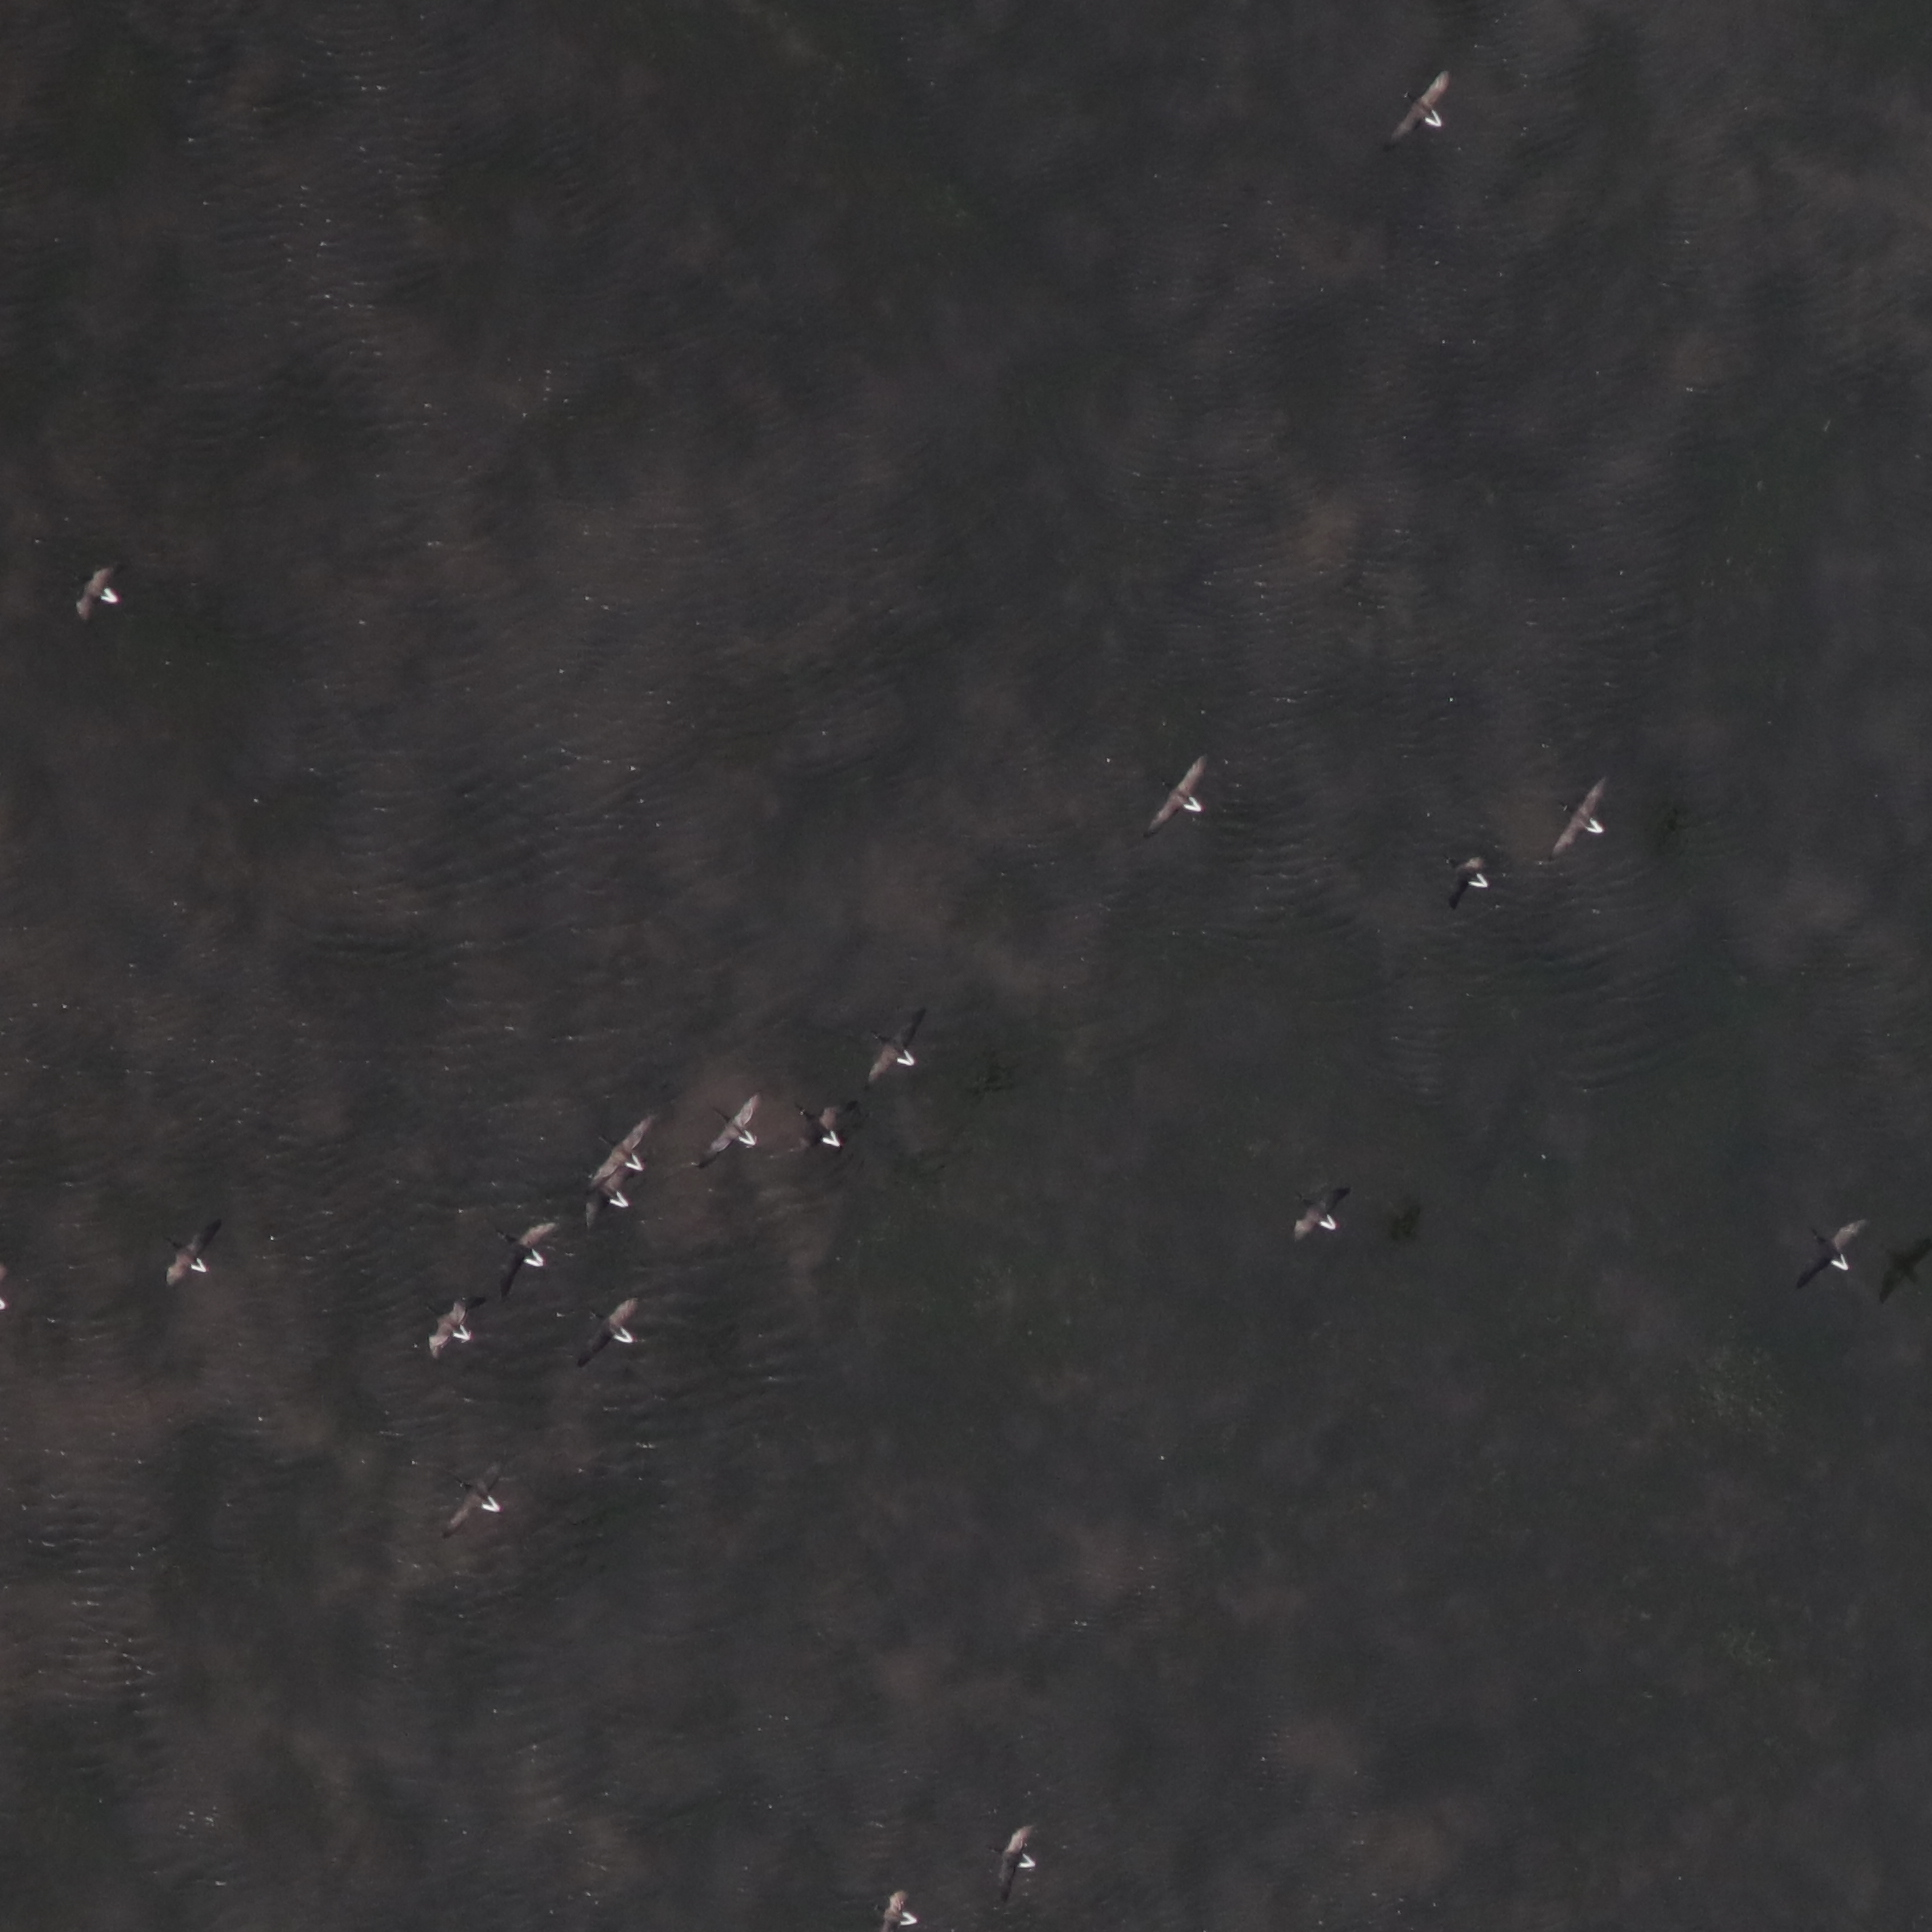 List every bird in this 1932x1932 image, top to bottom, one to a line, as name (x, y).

brant (1421, 108)
brant (92, 589)
brant (1182, 797)
brant (1584, 818)
brant (1472, 874)
brant (896, 1055)
brant (830, 1130)
brant (740, 1132)
brant (621, 1154)
brant (610, 1195)
brant (1313, 1213)
brant (525, 1251)
brant (1830, 1251)
brant (187, 1258)
brant (455, 1329)
brant (609, 1330)
brant (479, 1497)
brant (1012, 1857)
brant (896, 1918)